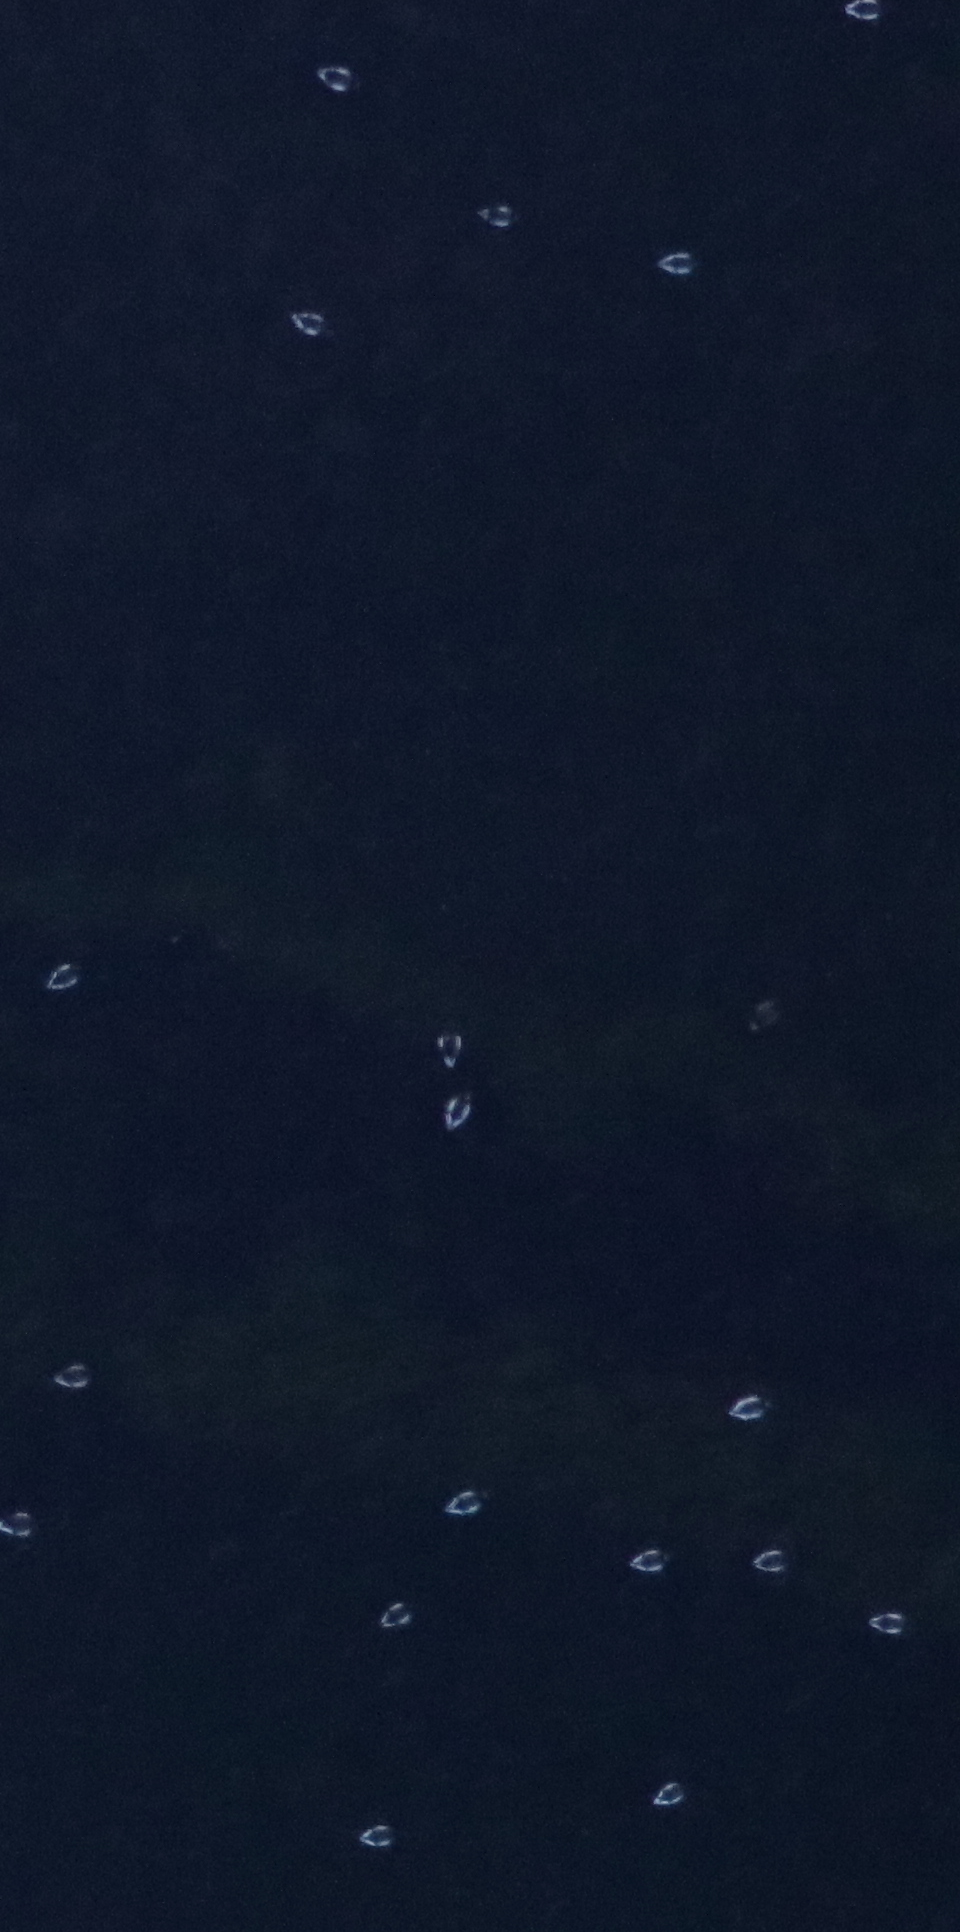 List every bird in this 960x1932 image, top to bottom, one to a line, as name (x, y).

brant (866, 11)
brant (338, 78)
brant (500, 214)
brant (676, 261)
brant (314, 323)
brant (64, 978)
brant (766, 1016)
brant (450, 1047)
brant (458, 1110)
brant (75, 1373)
brant (751, 1408)
brant (468, 1505)
brant (17, 1525)
brant (651, 1561)
brant (773, 1561)
brant (396, 1616)
brant (890, 1624)
brant (669, 1795)
brant (379, 1835)